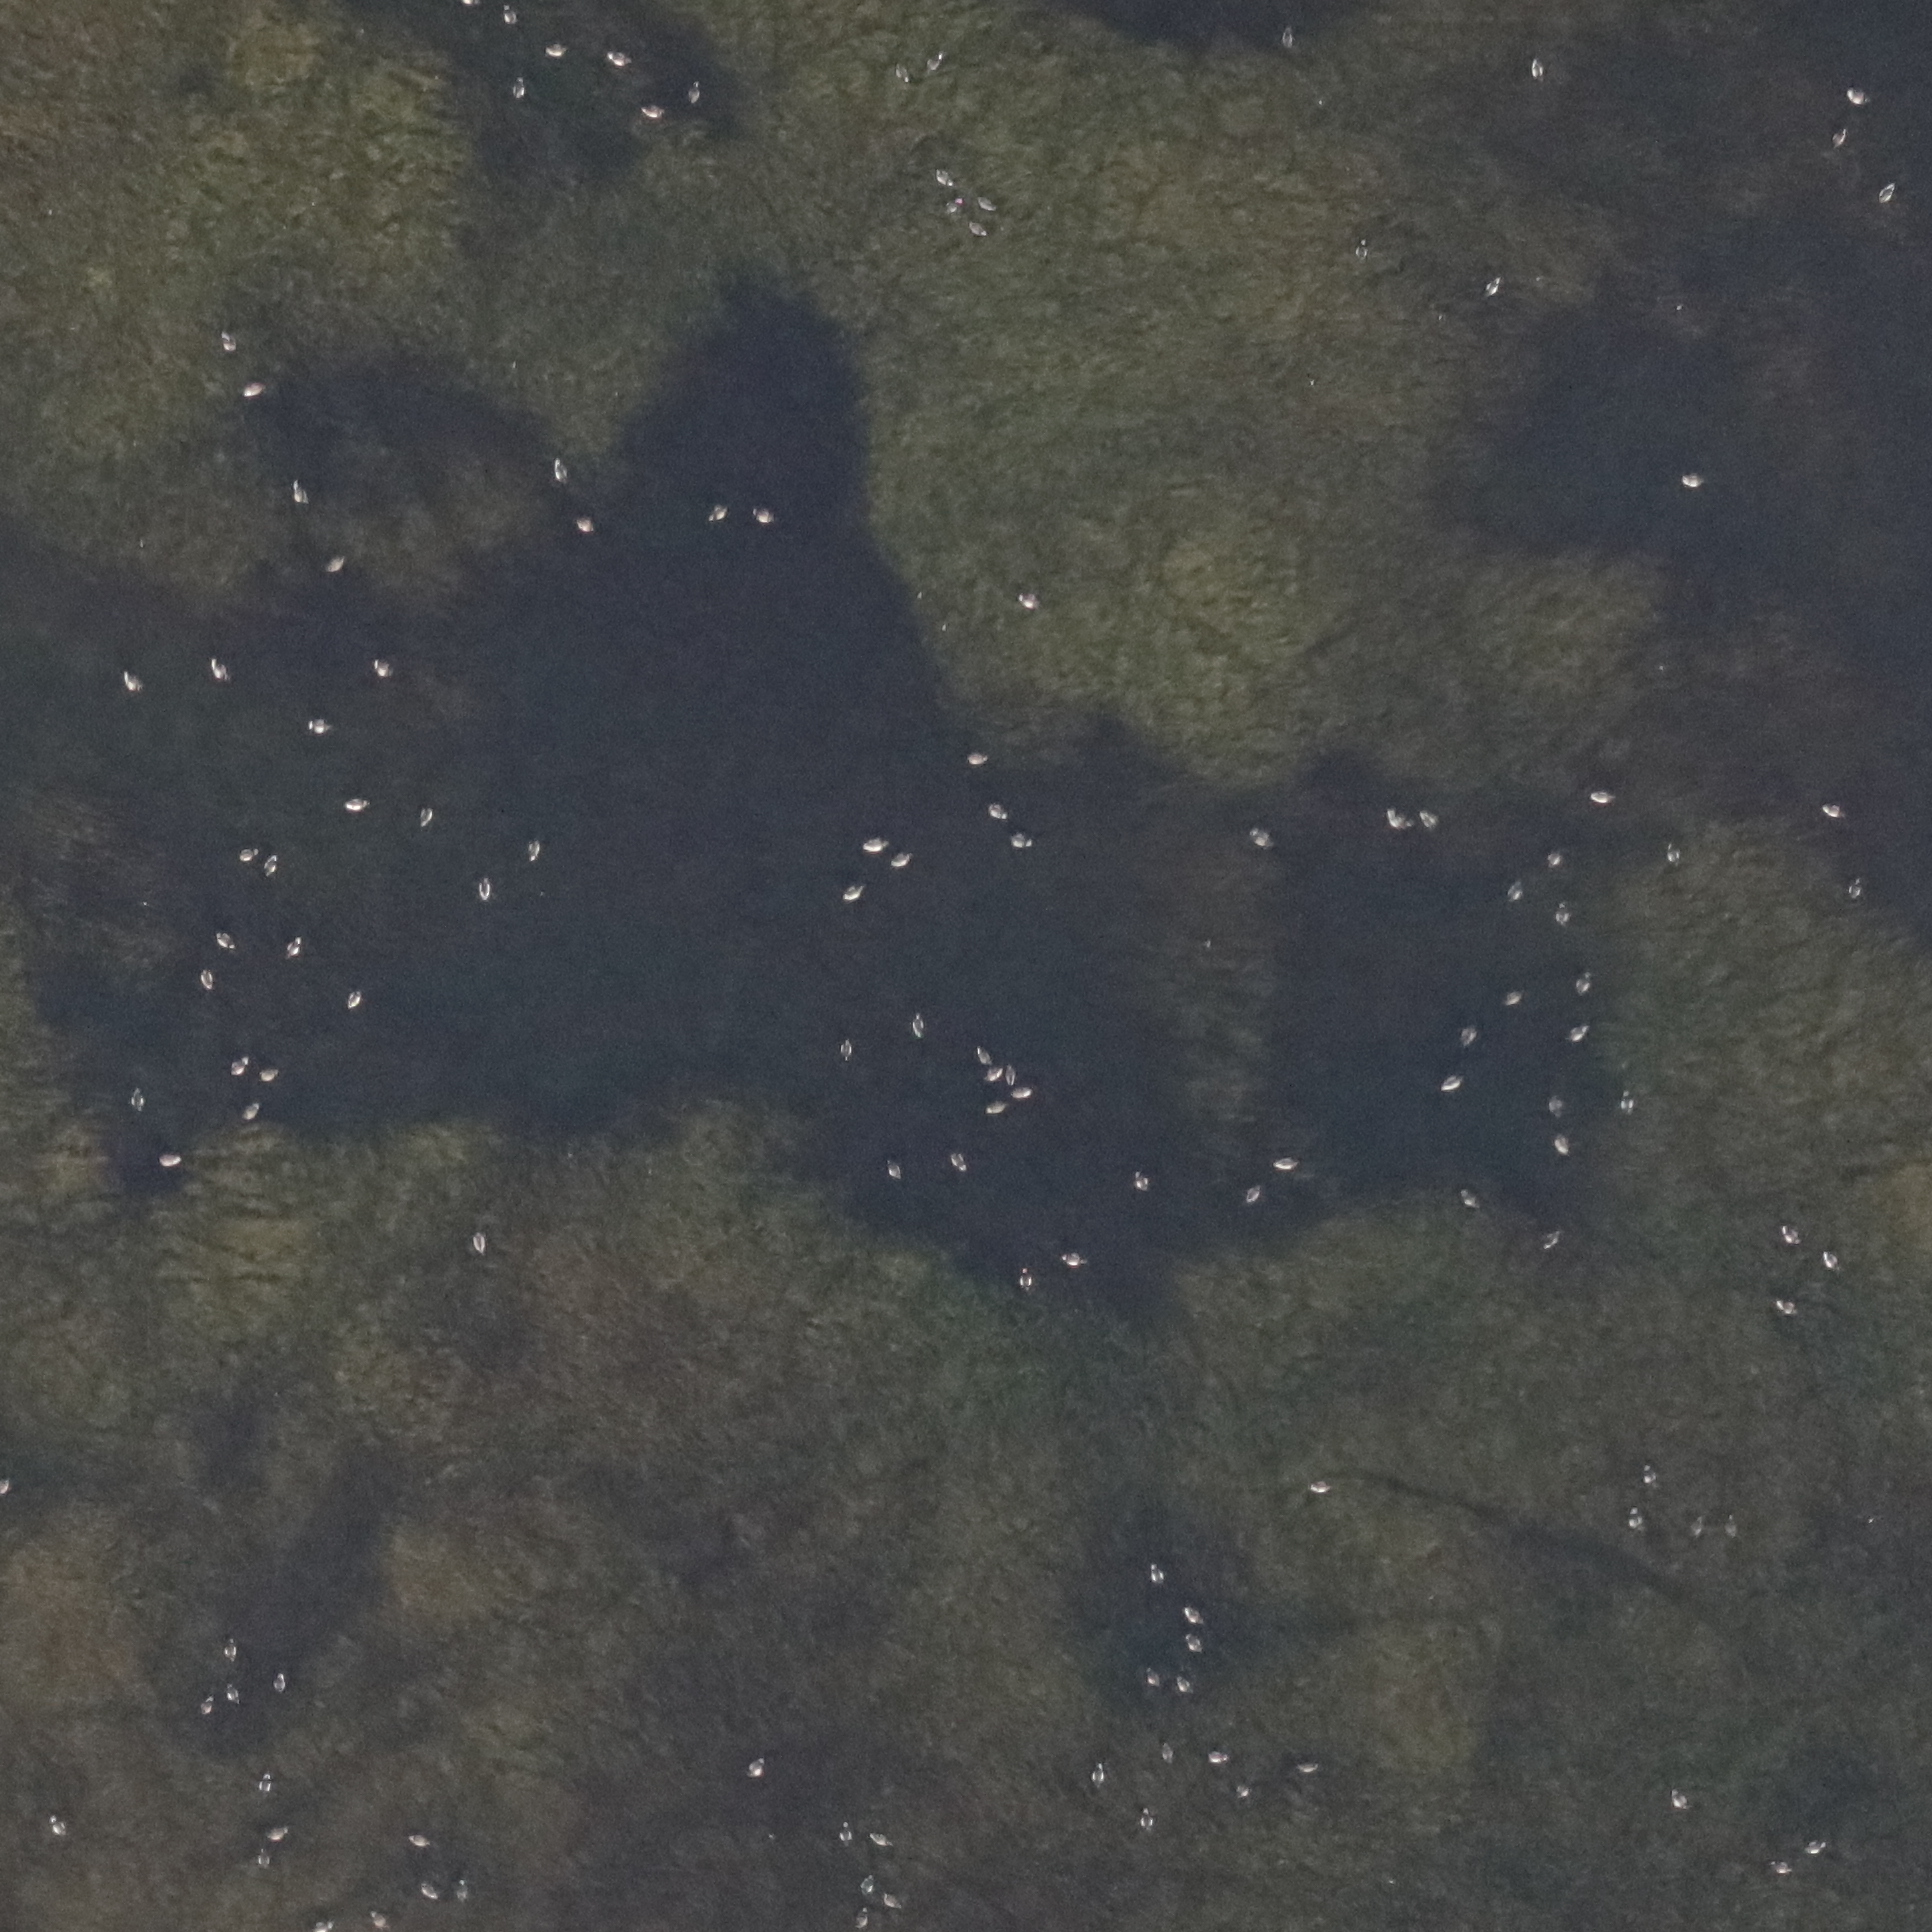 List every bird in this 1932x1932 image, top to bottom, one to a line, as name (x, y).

brant (515, 18)
brant (1288, 31)
brant (558, 51)
brant (630, 60)
brant (941, 60)
brant (1537, 69)
brant (907, 75)
brant (522, 82)
brant (692, 88)
brant (1855, 93)
brant (652, 112)
brant (1838, 142)
brant (947, 179)
brant (992, 197)
brant (1897, 197)
brant (960, 202)
brant (974, 227)
brant (1364, 248)
brant (1503, 286)
brant (230, 345)
brant (260, 389)
brant (562, 469)
brant (1696, 488)
brant (309, 496)
brant (718, 503)
brant (781, 516)
brant (598, 523)
brant (339, 562)
brant (1031, 601)
brant (223, 670)
brant (375, 672)
brant (130, 681)
brant (319, 733)
brant (971, 759)
brant (361, 796)
brant (1609, 803)
brant (1826, 812)
brant (1001, 813)
brant (426, 815)
brant (1400, 815)
brant (1435, 816)
brant (1269, 839)
brant (1033, 843)
brant (880, 844)
brant (540, 845)
brant (248, 854)
brant (911, 860)
brant (1555, 862)
brant (1678, 862)
brant (272, 872)
brant (1530, 887)
brant (855, 891)
brant (1856, 893)
brant (476, 897)
brant (1568, 917)
brant (225, 941)
brant (290, 949)
brant (207, 974)
brant (1578, 975)
brant (1511, 993)
brant (359, 1004)
brant (919, 1022)
brant (1472, 1022)
brant (1579, 1024)
brant (847, 1042)
brant (990, 1055)
brant (231, 1068)
brant (996, 1070)
brant (1018, 1071)
brant (1459, 1073)
brant (268, 1076)
brant (137, 1093)
brant (1025, 1098)
brant (1628, 1100)
brant (1550, 1101)
brant (996, 1107)
brant (248, 1109)
brant (1562, 1139)
brant (177, 1154)
brant (962, 1154)
brant (1291, 1162)
brant (901, 1163)
brant (1140, 1183)
brant (1253, 1190)
brant (1470, 1198)
brant (1798, 1229)
brant (1553, 1232)
brant (485, 1237)
brant (1078, 1259)
brant (1829, 1267)
brant (1031, 1272)
brant (1798, 1307)
brant (1650, 1480)
brant (1323, 1488)
brant (1735, 1521)
brant (1630, 1522)
brant (1690, 1528)
brant (1152, 1568)
brant (1196, 1611)
brant (1198, 1645)
brant (236, 1648)
brant (1151, 1678)
brant (286, 1681)
brant (1186, 1682)
brant (237, 1689)
brant (206, 1706)
brant (1171, 1747)
brant (1223, 1762)
brant (763, 1767)
brant (1321, 1768)
brant (259, 1771)
brant (1108, 1773)
brant (1244, 1794)
brant (1683, 1797)
brant (1143, 1823)
brant (68, 1827)
brant (420, 1829)
brant (284, 1832)
brant (844, 1833)
brant (897, 1833)
brant (1806, 1850)
brant (1774, 1857)
brant (266, 1859)
brant (865, 1879)
brant (906, 1889)
brant (426, 1892)
brant (467, 1892)
brant (858, 1913)
brant (380, 1916)
brant (321, 1920)